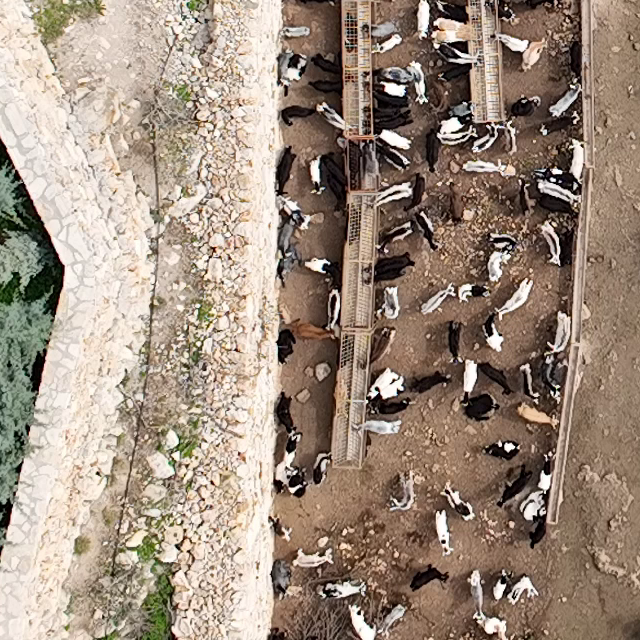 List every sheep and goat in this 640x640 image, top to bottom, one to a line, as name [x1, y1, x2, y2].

goat [297, 0, 336, 7]
goat [418, 0, 429, 40]
goat [434, 0, 478, 6]
goat [437, 0, 470, 22]
goat [525, 0, 563, 10]
goat [485, 2, 516, 21]
goat [344, 11, 356, 54]
goat [433, 17, 474, 31]
goat [361, 20, 394, 36]
goat [280, 27, 310, 37]
goat [432, 30, 480, 42]
goat [489, 33, 527, 53]
goat [371, 34, 402, 53]
goat [520, 38, 547, 72]
goat [570, 40, 582, 82]
goat [433, 43, 484, 67]
goat [279, 50, 293, 84]
goat [287, 54, 306, 82]
goat [312, 54, 350, 73]
goat [407, 62, 428, 104]
goat [426, 64, 476, 85]
goat [363, 68, 414, 83]
goat [308, 73, 355, 94]
goat [431, 79, 450, 115]
goat [365, 81, 407, 98]
goat [549, 83, 582, 116]
goat [367, 88, 409, 108]
goat [511, 95, 541, 115]
goat [448, 101, 474, 118]
goat [316, 103, 357, 133]
goat [280, 106, 316, 126]
goat [362, 108, 393, 117]
goat [363, 110, 413, 130]
goat [540, 112, 579, 135]
goat [367, 113, 397, 119]
goat [439, 113, 474, 134]
goat [503, 119, 518, 155]
goat [472, 122, 502, 152]
goat [437, 126, 477, 146]
goat [373, 128, 411, 148]
goat [425, 128, 438, 173]
goat [337, 137, 361, 157]
goat [364, 139, 410, 171]
goat [570, 139, 585, 178]
goat [345, 142, 362, 190]
goat [276, 146, 296, 196]
goat [323, 152, 349, 186]
goat [310, 155, 324, 195]
goat [463, 160, 507, 176]
goat [531, 167, 582, 191]
goat [327, 173, 348, 209]
goat [402, 173, 425, 213]
goat [515, 178, 536, 217]
goat [537, 181, 582, 207]
goat [369, 182, 411, 209]
goat [449, 183, 464, 224]
goat [538, 193, 579, 218]
goat [278, 197, 310, 230]
goat [345, 204, 361, 246]
goat [415, 209, 440, 252]
goat [374, 220, 413, 255]
goat [541, 220, 561, 266]
goat [278, 224, 292, 253]
goat [488, 232, 517, 250]
goat [278, 244, 296, 285]
goat [488, 251, 512, 282]
goat [363, 252, 415, 274]
goat [299, 257, 331, 274]
goat [329, 262, 342, 289]
goat [363, 269, 405, 283]
goat [495, 277, 533, 320]
goat [421, 283, 456, 315]
goat [457, 284, 492, 303]
goat [376, 286, 399, 321]
goat [327, 289, 340, 331]
goat [548, 311, 571, 353]
goat [483, 312, 503, 352]
goat [298, 323, 336, 341]
goat [447, 323, 462, 365]
goat [357, 328, 394, 371]
goat [276, 330, 295, 363]
goat [544, 354, 560, 396]
goat [457, 360, 478, 405]
goat [479, 361, 515, 395]
goat [520, 364, 539, 404]
goat [364, 370, 398, 404]
goat [411, 372, 451, 394]
goat [370, 377, 404, 404]
goat [333, 380, 349, 418]
goat [276, 392, 297, 435]
goat [464, 392, 495, 422]
goat [368, 399, 411, 416]
goat [515, 402, 558, 429]
goat [351, 419, 401, 434]
goat [284, 428, 301, 466]
goat [481, 439, 519, 460]
goat [538, 451, 556, 490]
goat [312, 452, 332, 487]
goat [275, 461, 287, 494]
goat [497, 466, 533, 508]
goat [288, 467, 307, 498]
goat [389, 470, 416, 512]
goat [440, 482, 476, 521]
goat [520, 492, 546, 519]
goat [436, 510, 454, 556]
goat [528, 515, 547, 548]
goat [268, 517, 293, 543]
goat [294, 547, 334, 569]
goat [271, 559, 290, 598]
goat [412, 562, 449, 593]
goat [468, 570, 486, 622]
goat [493, 570, 509, 601]
goat [508, 575, 535, 605]
goat [319, 580, 367, 598]
goat [348, 605, 377, 639]
goat [378, 605, 407, 638]
goat [484, 617, 505, 639]